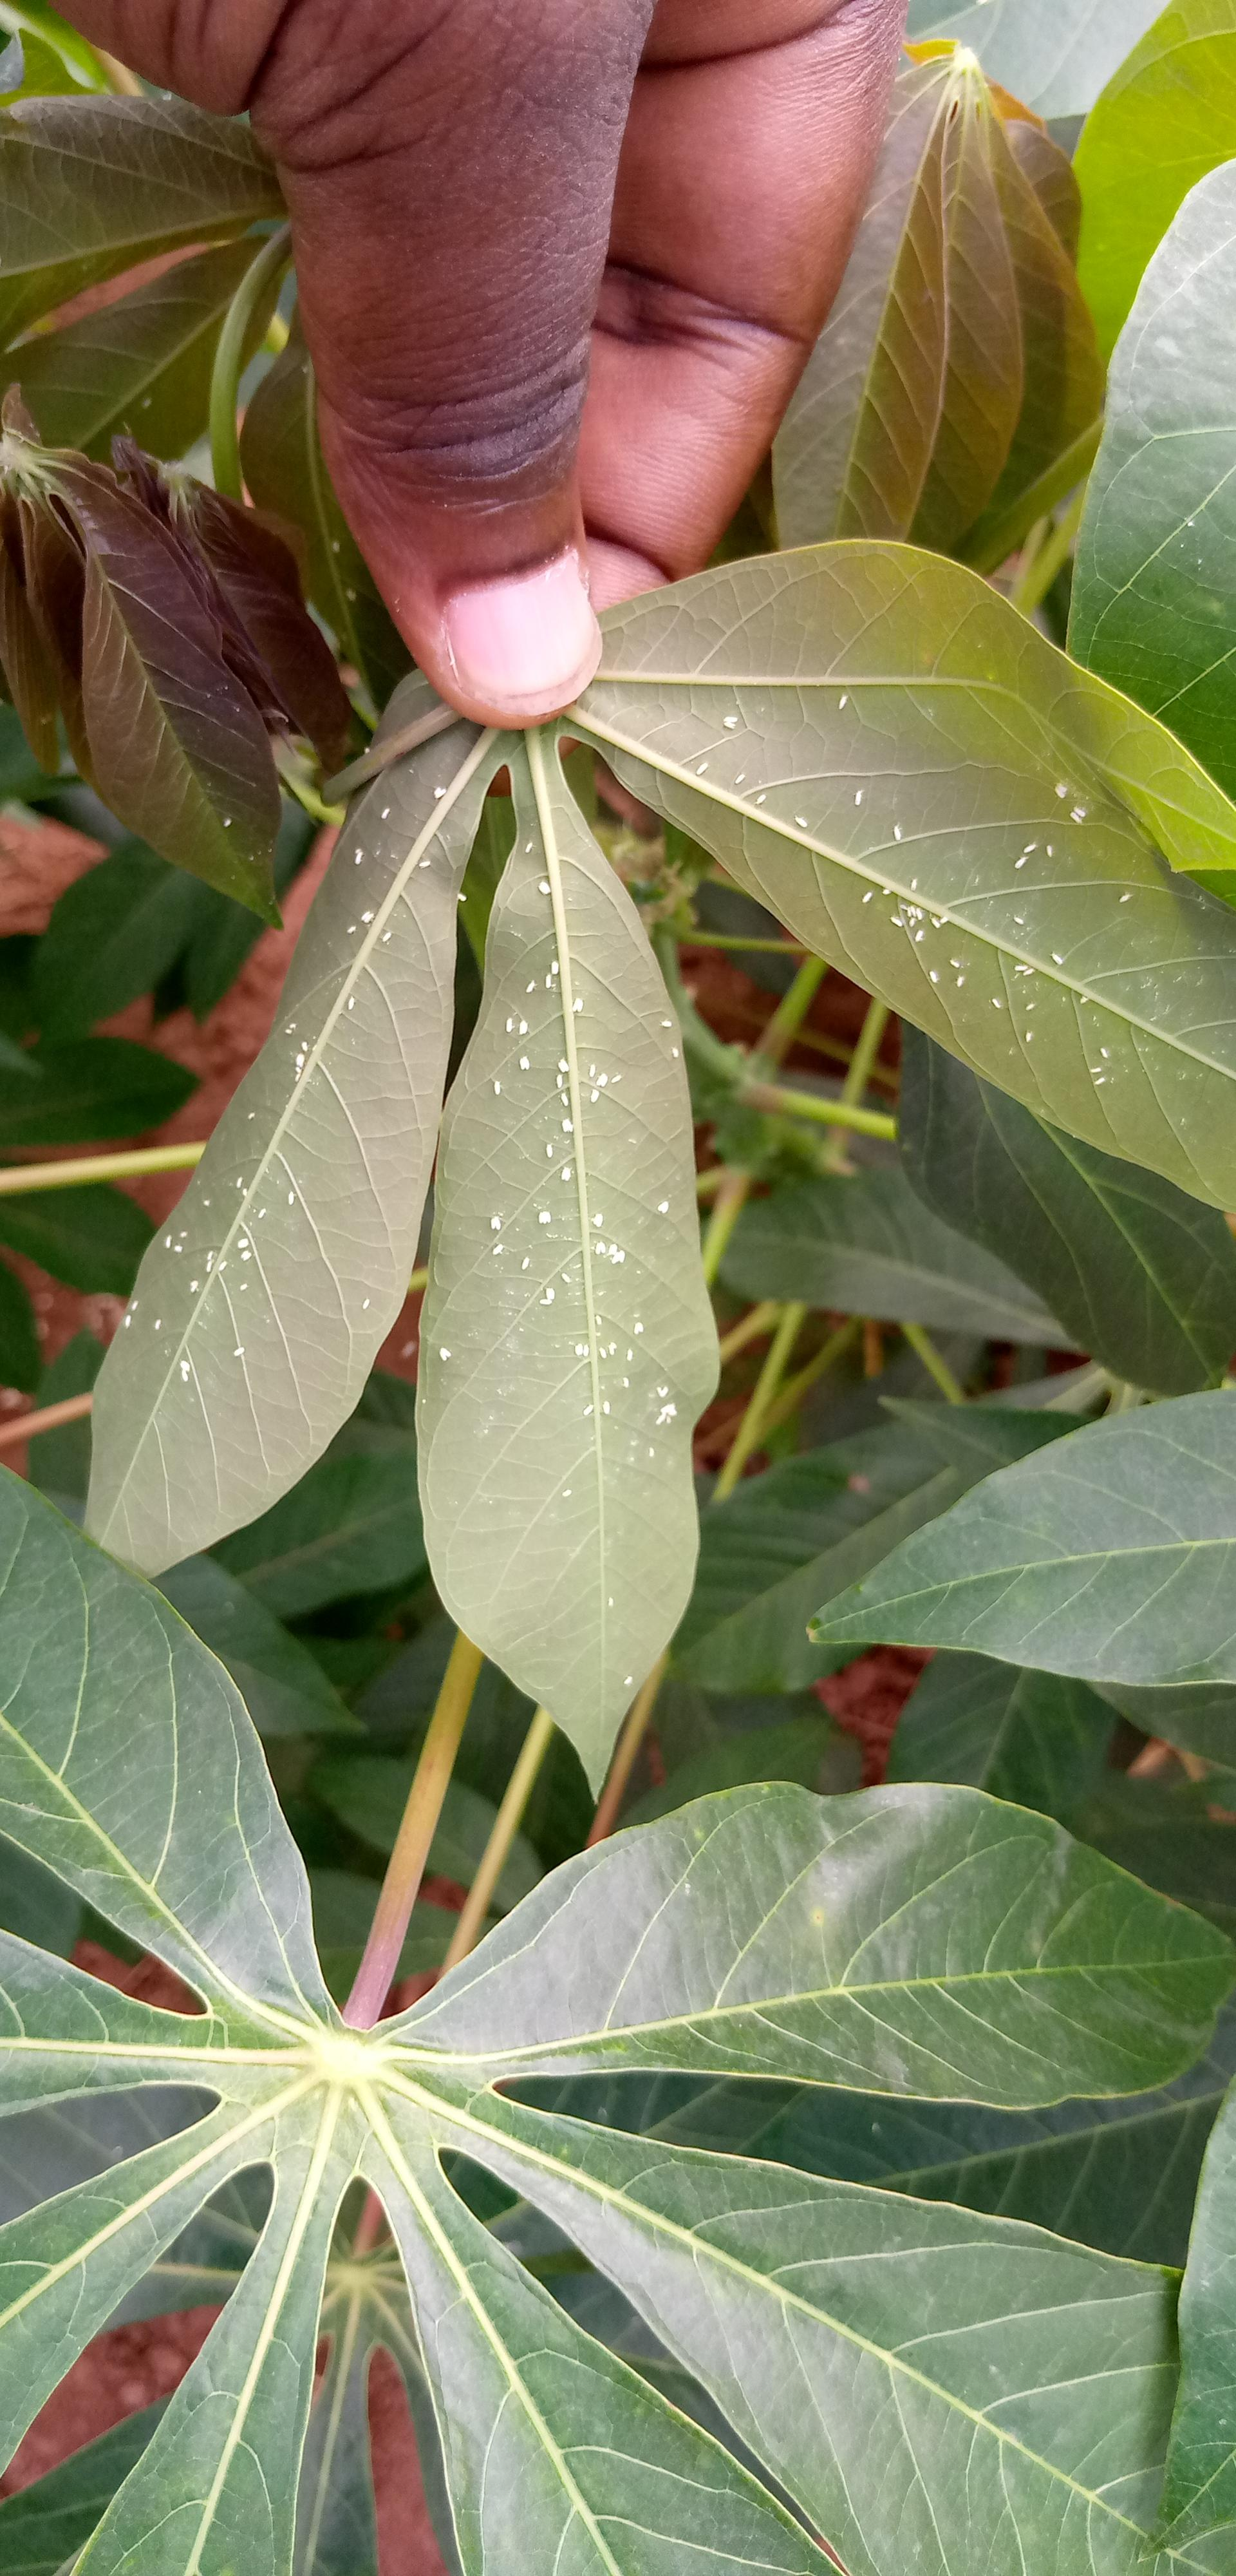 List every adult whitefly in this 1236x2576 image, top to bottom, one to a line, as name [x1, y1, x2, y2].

whitefly [836, 683, 850, 713]
whitefly [721, 703, 746, 733]
whitefly [720, 708, 743, 737]
whitefly [691, 752, 715, 781]
whitefly [727, 765, 755, 789]
whitefly [1049, 770, 1072, 800]
whitefly [421, 773, 453, 808]
whitefly [847, 777, 875, 817]
whitefly [426, 780, 448, 802]
whitefly [754, 790, 776, 812]
whitefly [1065, 795, 1085, 826]
whitefly [1061, 796, 1089, 830]
whitefly [371, 798, 400, 828]
whitefly [793, 810, 816, 831]
whitefly [886, 815, 906, 843]
whitefly [1017, 824, 1054, 865]
whitefly [520, 837, 537, 857]
whitefly [347, 840, 373, 865]
whitefly [341, 842, 364, 865]
whitefly [1009, 850, 1039, 880]
whitefly [1035, 851, 1069, 883]
whitefly [410, 856, 432, 873]
whitefly [904, 872, 930, 895]
whitefly [534, 874, 559, 900]
whitefly [879, 880, 901, 902]
whitefly [1109, 881, 1134, 911]
whitefly [853, 883, 884, 911]
whitefly [898, 897, 928, 931]
whitefly [903, 902, 924, 933]
whitefly [357, 903, 379, 925]
whitefly [885, 907, 910, 931]
whitefly [922, 907, 948, 938]
whitefly [933, 909, 955, 935]
whitefly [1011, 912, 1027, 933]
whitefly [913, 921, 930, 949]
whitefly [346, 922, 363, 949]
whitefly [373, 929, 401, 947]
whitefly [947, 947, 966, 972]
whitefly [1047, 947, 1072, 973]
whitefly [539, 949, 568, 976]
whitefly [1004, 950, 1037, 983]
whitefly [1011, 954, 1046, 989]
whitefly [921, 959, 951, 991]
whitefly [530, 967, 557, 992]
whitefly [954, 972, 976, 995]
whitefly [519, 974, 539, 1004]
whitefly [985, 983, 1009, 1012]
whitefly [565, 990, 593, 1025]
whitefly [341, 991, 367, 1010]
whitefly [1021, 991, 1045, 1019]
whitefly [518, 1008, 537, 1037]
whitefly [651, 1009, 677, 1036]
whitefly [279, 1014, 300, 1038]
whitefly [491, 1016, 518, 1040]
whitefly [1011, 1027, 1045, 1052]
whitefly [1093, 1035, 1113, 1058]
whitefly [292, 1037, 312, 1054]
whitefly [510, 1041, 531, 1079]
whitefly [662, 1041, 684, 1068]
whitefly [551, 1045, 574, 1072]
whitefly [286, 1046, 309, 1073]
whitefly [1083, 1051, 1118, 1086]
whitefly [562, 1052, 597, 1078]
whitefly [547, 1057, 568, 1086]
whitefly [585, 1060, 611, 1094]
whitefly [295, 1061, 310, 1088]
whitefly [595, 1065, 626, 1090]
whitefly [1081, 1068, 1109, 1094]
whitefly [482, 1072, 506, 1097]
whitefly [575, 1072, 601, 1110]
whitefly [561, 1096, 575, 1110]
whitefly [238, 1098, 272, 1126]
whitefly [558, 1116, 583, 1144]
whitefly [538, 1133, 562, 1165]
whitefly [237, 1166, 249, 1191]
whitefly [559, 1168, 580, 1189]
whitefly [278, 1182, 297, 1210]
whitefly [239, 1186, 252, 1203]
whitefly [644, 1186, 679, 1221]
whitefly [201, 1190, 220, 1210]
whitefly [533, 1201, 558, 1233]
whitefly [585, 1207, 604, 1226]
whitefly [530, 1208, 563, 1238]
whitefly [478, 1209, 507, 1233]
whitefly [253, 1210, 271, 1227]
whitefly [160, 1220, 193, 1255]
whitefly [158, 1227, 189, 1258]
whitefly [233, 1229, 253, 1249]
whitefly [583, 1233, 606, 1263]
whitefly [198, 1243, 221, 1274]
whitefly [483, 1243, 514, 1263]
whitefly [600, 1243, 633, 1271]
whitefly [239, 1249, 253, 1266]
whitefly [519, 1249, 537, 1278]
whitefly [216, 1251, 231, 1276]
whitefly [554, 1270, 572, 1291]
whitefly [192, 1274, 207, 1302]
whitefly [234, 1281, 249, 1297]
whitefly [530, 1283, 562, 1318]
whitefly [533, 1287, 557, 1312]
whitefly [362, 1289, 376, 1316]
whitefly [129, 1291, 142, 1313]
whitefly [120, 1305, 140, 1334]
whitefly [590, 1306, 608, 1327]
whitefly [148, 1309, 174, 1341]
whitefly [633, 1319, 648, 1341]
whitefly [606, 1333, 624, 1355]
whitefly [574, 1334, 597, 1363]
whitefly [594, 1337, 615, 1368]
whitefly [431, 1338, 460, 1367]
whitefly [569, 1340, 594, 1358]
whitefly [229, 1341, 254, 1368]
whitefly [625, 1341, 649, 1369]
whitefly [170, 1349, 199, 1377]
whitefly [174, 1357, 207, 1395]
whitefly [650, 1372, 673, 1406]
whitefly [614, 1375, 633, 1394]
whitefly [594, 1392, 619, 1426]
whitefly [580, 1400, 608, 1425]
whitefly [657, 1403, 684, 1432]
whitefly [639, 1436, 667, 1464]
whitefly [551, 1472, 587, 1508]
whitefly [599, 1591, 630, 1620]
whitefly [617, 1670, 639, 1701]